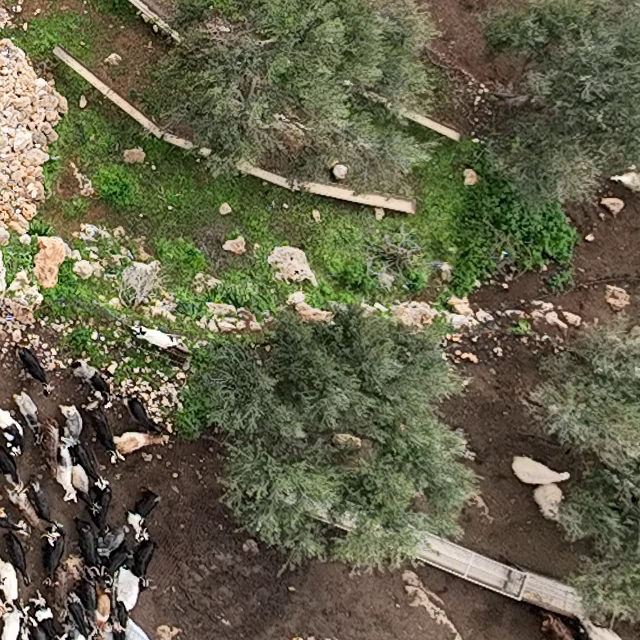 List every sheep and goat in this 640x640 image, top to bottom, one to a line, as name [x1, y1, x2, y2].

sheep [609, 169, 639, 190]
goat [133, 325, 179, 349]
goat [17, 345, 55, 396]
goat [72, 359, 113, 408]
goat [13, 390, 44, 445]
goat [126, 398, 170, 437]
goat [58, 404, 82, 446]
goat [0, 406, 24, 456]
goat [88, 408, 124, 462]
goat [38, 414, 59, 477]
goat [113, 431, 167, 454]
goat [73, 441, 108, 491]
goat [0, 445, 20, 497]
goat [56, 445, 77, 501]
sheep [512, 452, 570, 483]
goat [72, 464, 101, 512]
goat [0, 472, 7, 518]
goat [26, 474, 63, 528]
goat [93, 487, 111, 532]
goat [127, 487, 161, 541]
goat [8, 492, 59, 545]
goat [0, 502, 25, 530]
goat [72, 517, 107, 577]
goat [98, 525, 128, 555]
goat [4, 531, 32, 586]
goat [42, 532, 63, 588]
goat [0, 539, 4, 589]
goat [132, 542, 156, 591]
goat [105, 551, 126, 585]
goat [0, 553, 29, 621]
goat [0, 561, 5, 612]
goat [117, 567, 139, 629]
goat [81, 576, 97, 623]
goat [95, 583, 110, 635]
goat [110, 586, 119, 632]
goat [27, 589, 66, 639]
goat [63, 592, 97, 639]
goat [2, 609, 22, 637]
sheep [579, 614, 619, 638]
goat [125, 616, 150, 639]